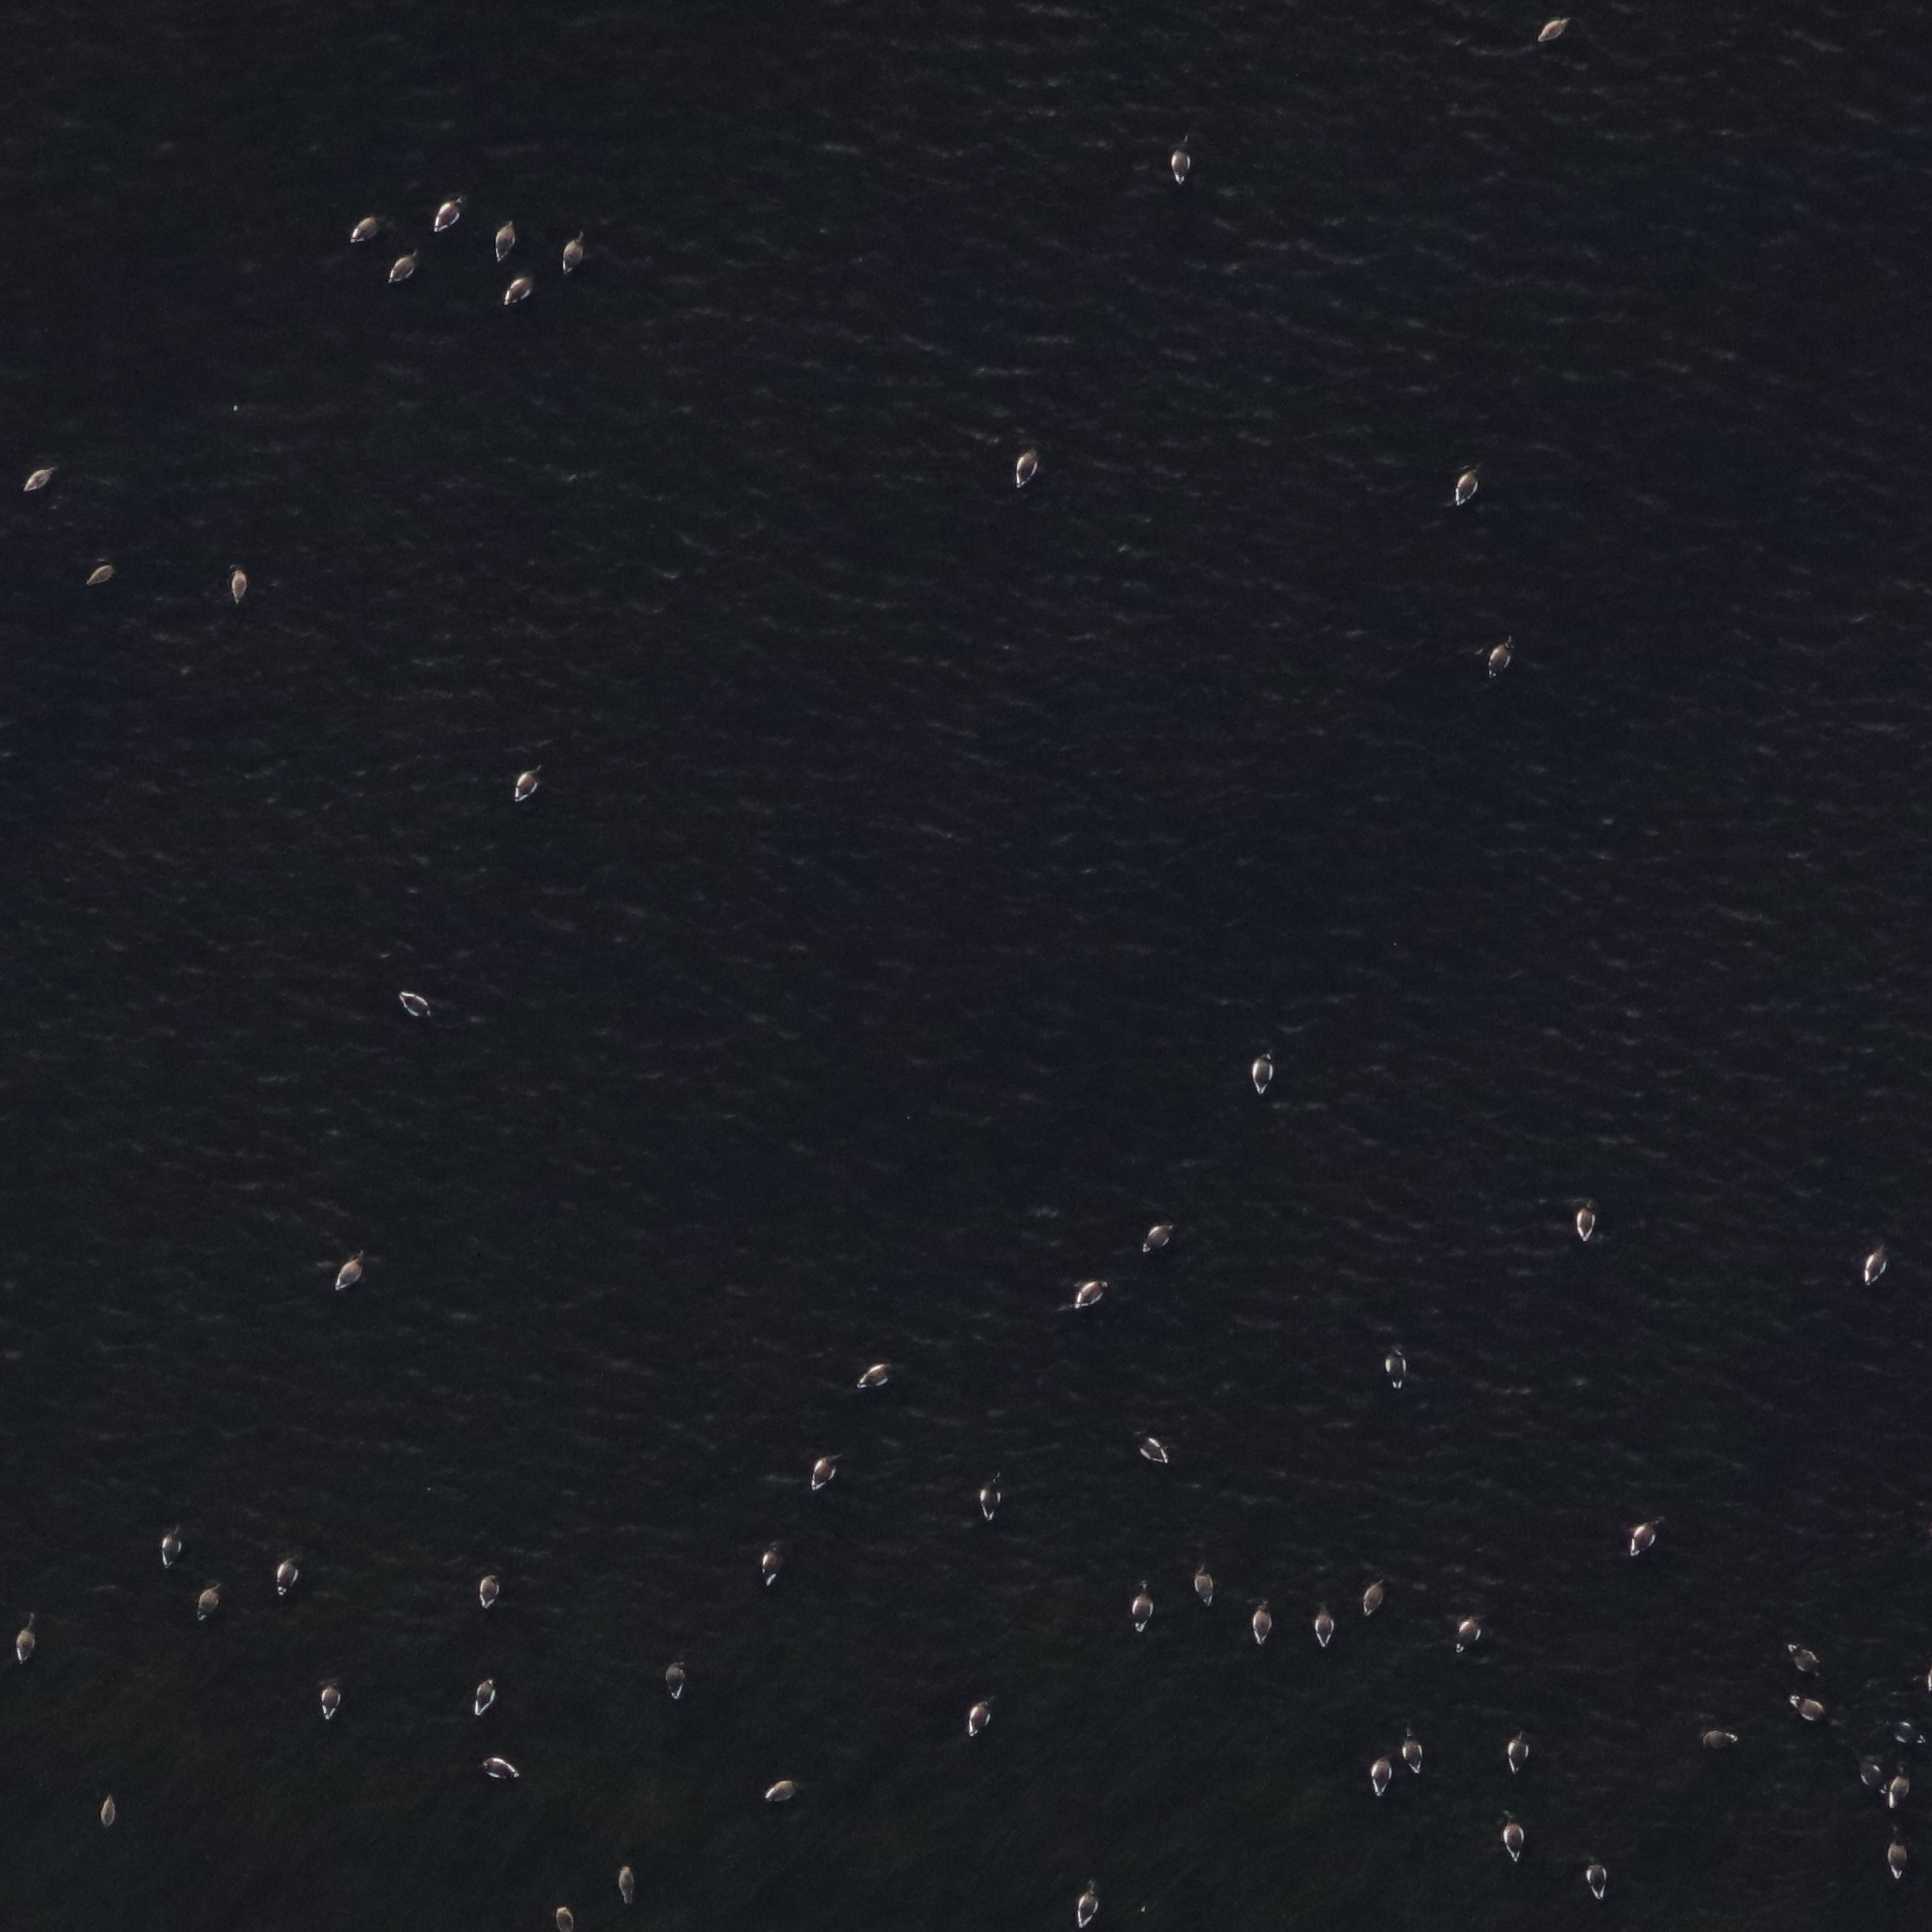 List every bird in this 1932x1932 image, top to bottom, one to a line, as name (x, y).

other bird (1549, 30)
brant (1180, 162)
brant (448, 215)
brant (369, 230)
brant (505, 237)
brant (575, 254)
brant (404, 268)
brant (519, 291)
brant (1027, 468)
other bird (34, 476)
brant (1467, 487)
other bird (102, 574)
other bird (239, 586)
brant (1500, 658)
brant (528, 784)
brant (417, 1005)
brant (1263, 1072)
brant (1585, 1220)
brant (1157, 1237)
brant (1877, 1263)
other bird (346, 1273)
brant (1089, 1293)
brant (1395, 1365)
brant (878, 1375)
brant (1152, 1448)
brant (823, 1470)
brant (990, 1499)
brant (1643, 1538)
brant (173, 1546)
brant (771, 1564)
brant (288, 1574)
brant (1203, 1583)
brant (489, 1589)
brant (1375, 1595)
brant (210, 1600)
brant (1143, 1607)
brant (1260, 1621)
brant (1324, 1624)
brant (1468, 1631)
brant (27, 1644)
brant (1805, 1658)
brant (675, 1678)
brant (485, 1694)
brant (332, 1698)
brant (1809, 1709)
brant (980, 1717)
brant (1908, 1735)
brant (1716, 1739)
brant (1412, 1750)
brant (1516, 1750)
brant (499, 1769)
brant (1870, 1769)
brant (1380, 1772)
brant (1893, 1785)
brant (782, 1792)
other bird (107, 1810)
brant (1512, 1836)
brant (1895, 1857)
brant (1595, 1878)
other bird (629, 1879)
brant (1087, 1905)
brant (564, 1922)